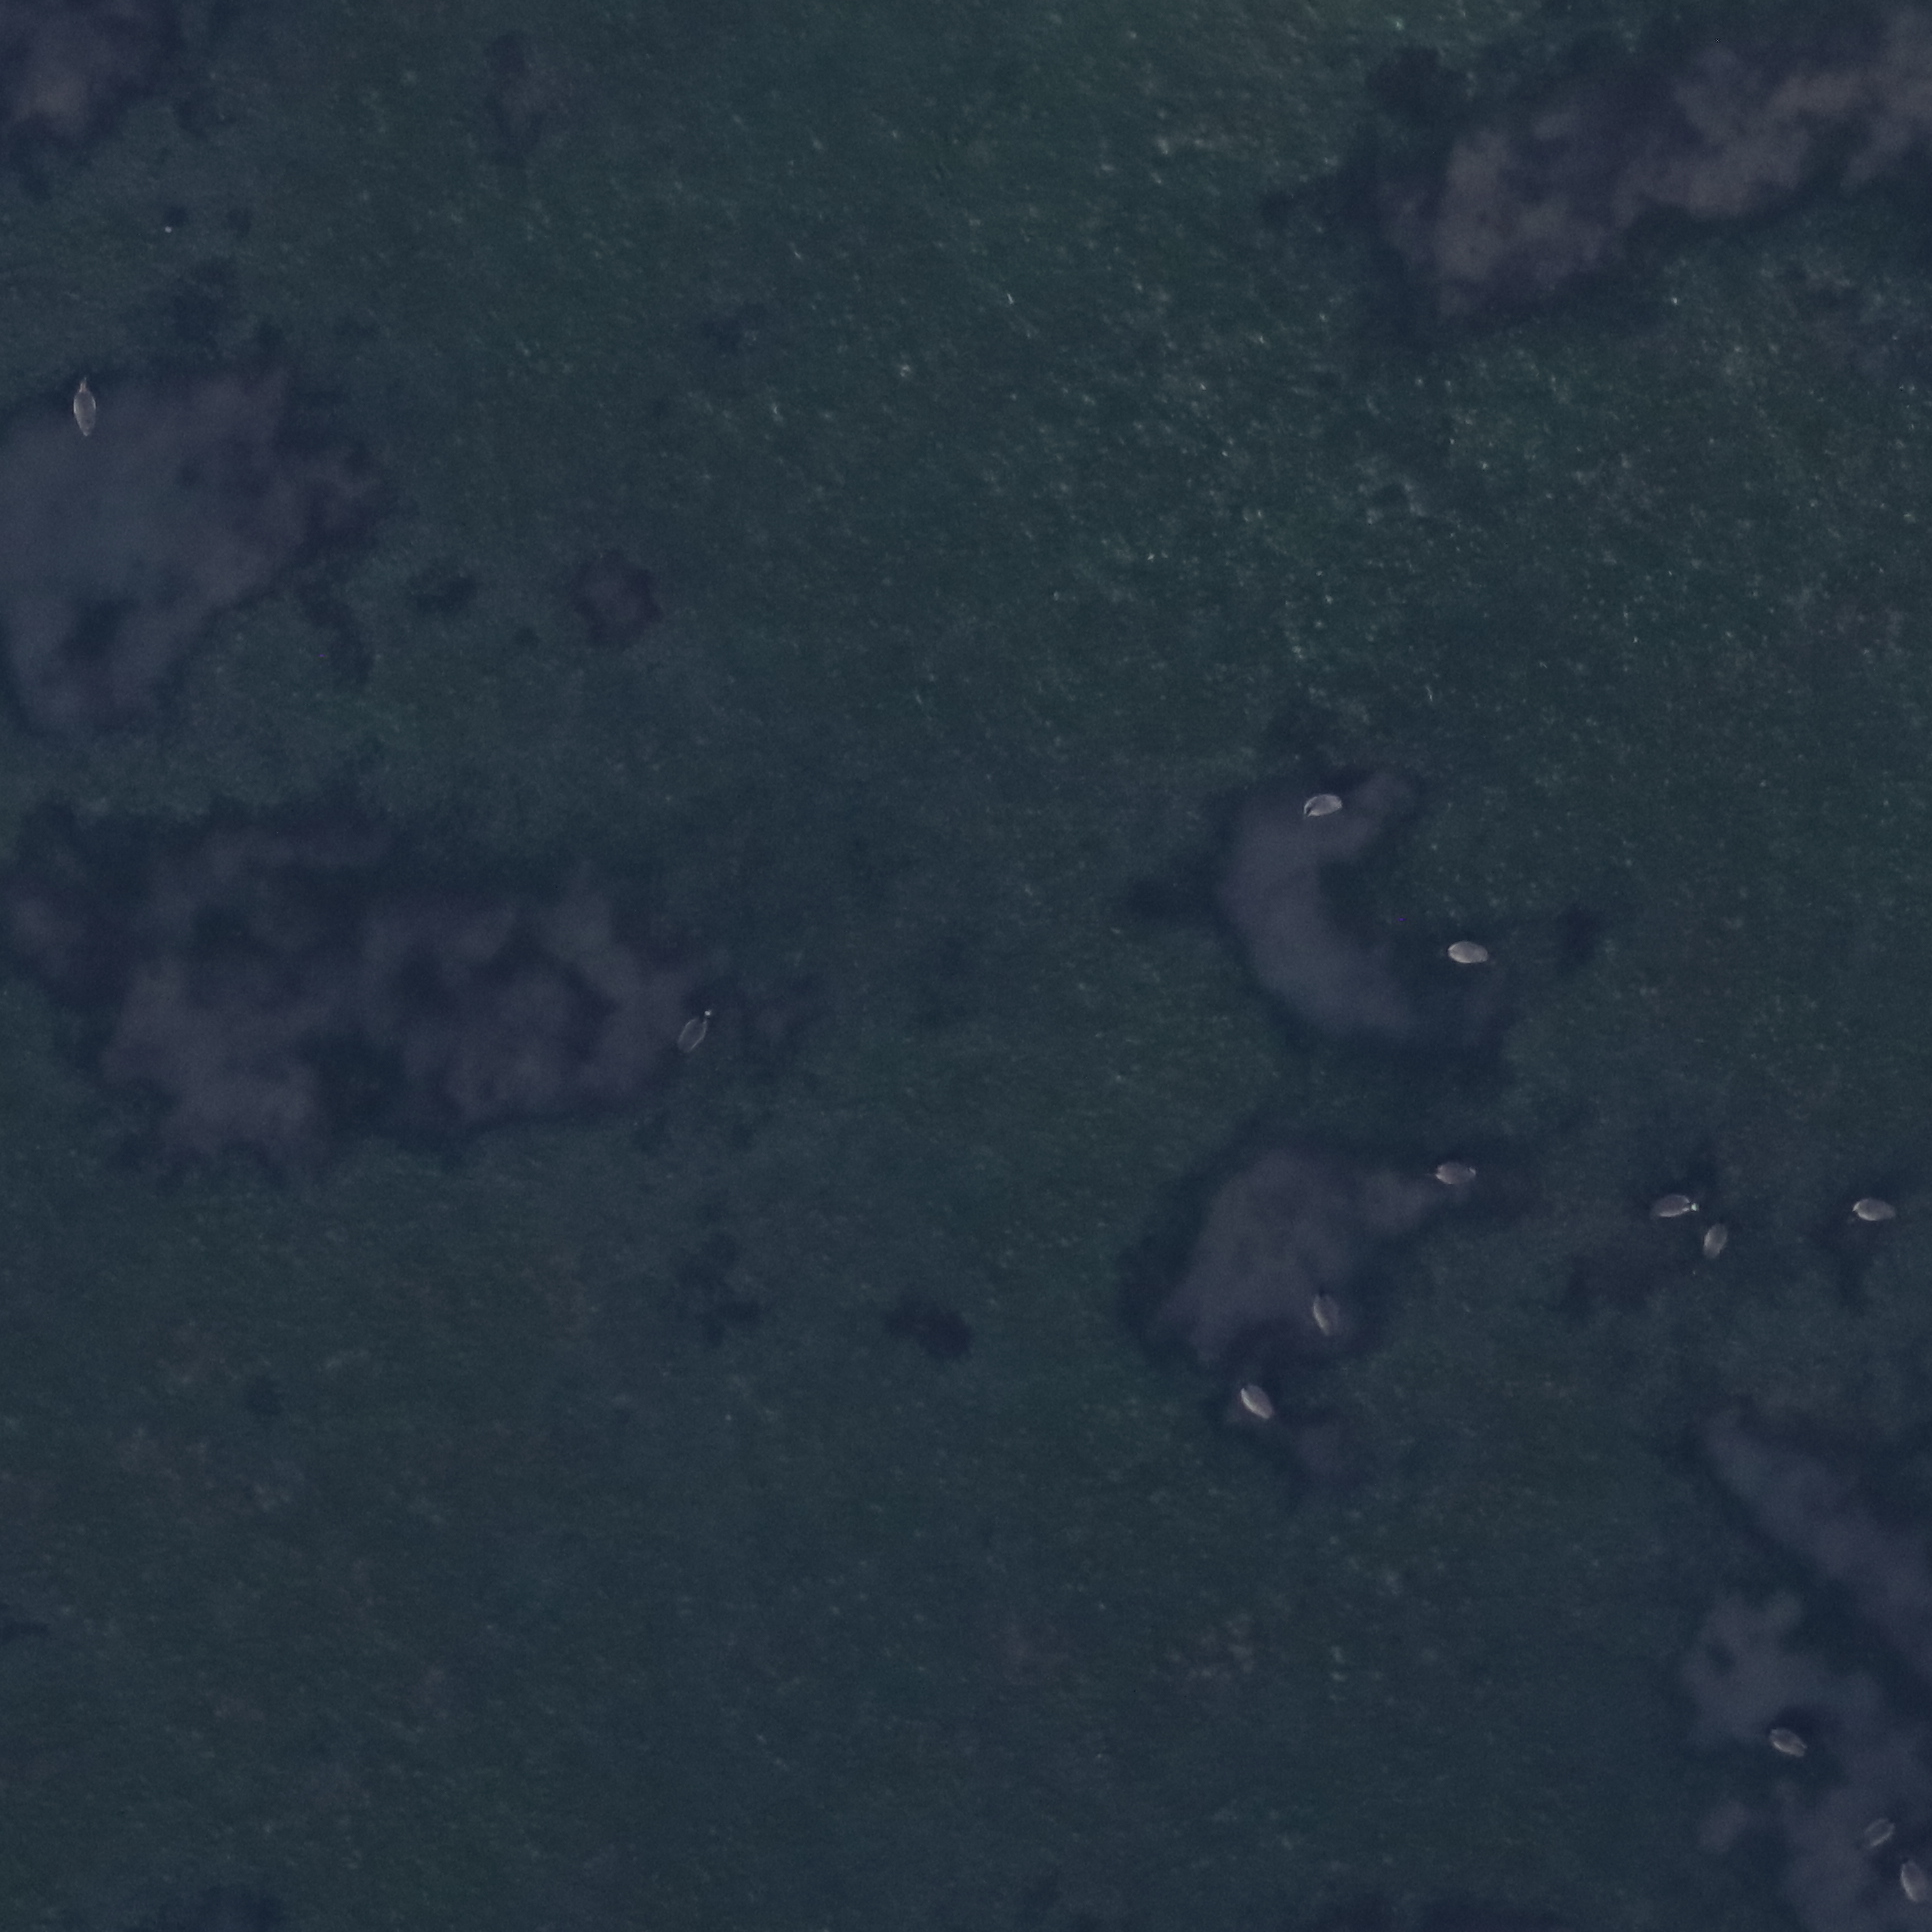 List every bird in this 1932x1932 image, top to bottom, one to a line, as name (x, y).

Canada goose (83, 408)
Canada goose (1324, 805)
Canada goose (1471, 953)
Canada goose (693, 1034)
Canada goose (1458, 1175)
Canada goose (1671, 1205)
Canada goose (1875, 1210)
Canada goose (1720, 1241)
Canada goose (1328, 1311)
brant (1257, 1400)
Canada goose (1787, 1740)
Canada goose (1882, 1833)
Canada goose (1909, 1883)